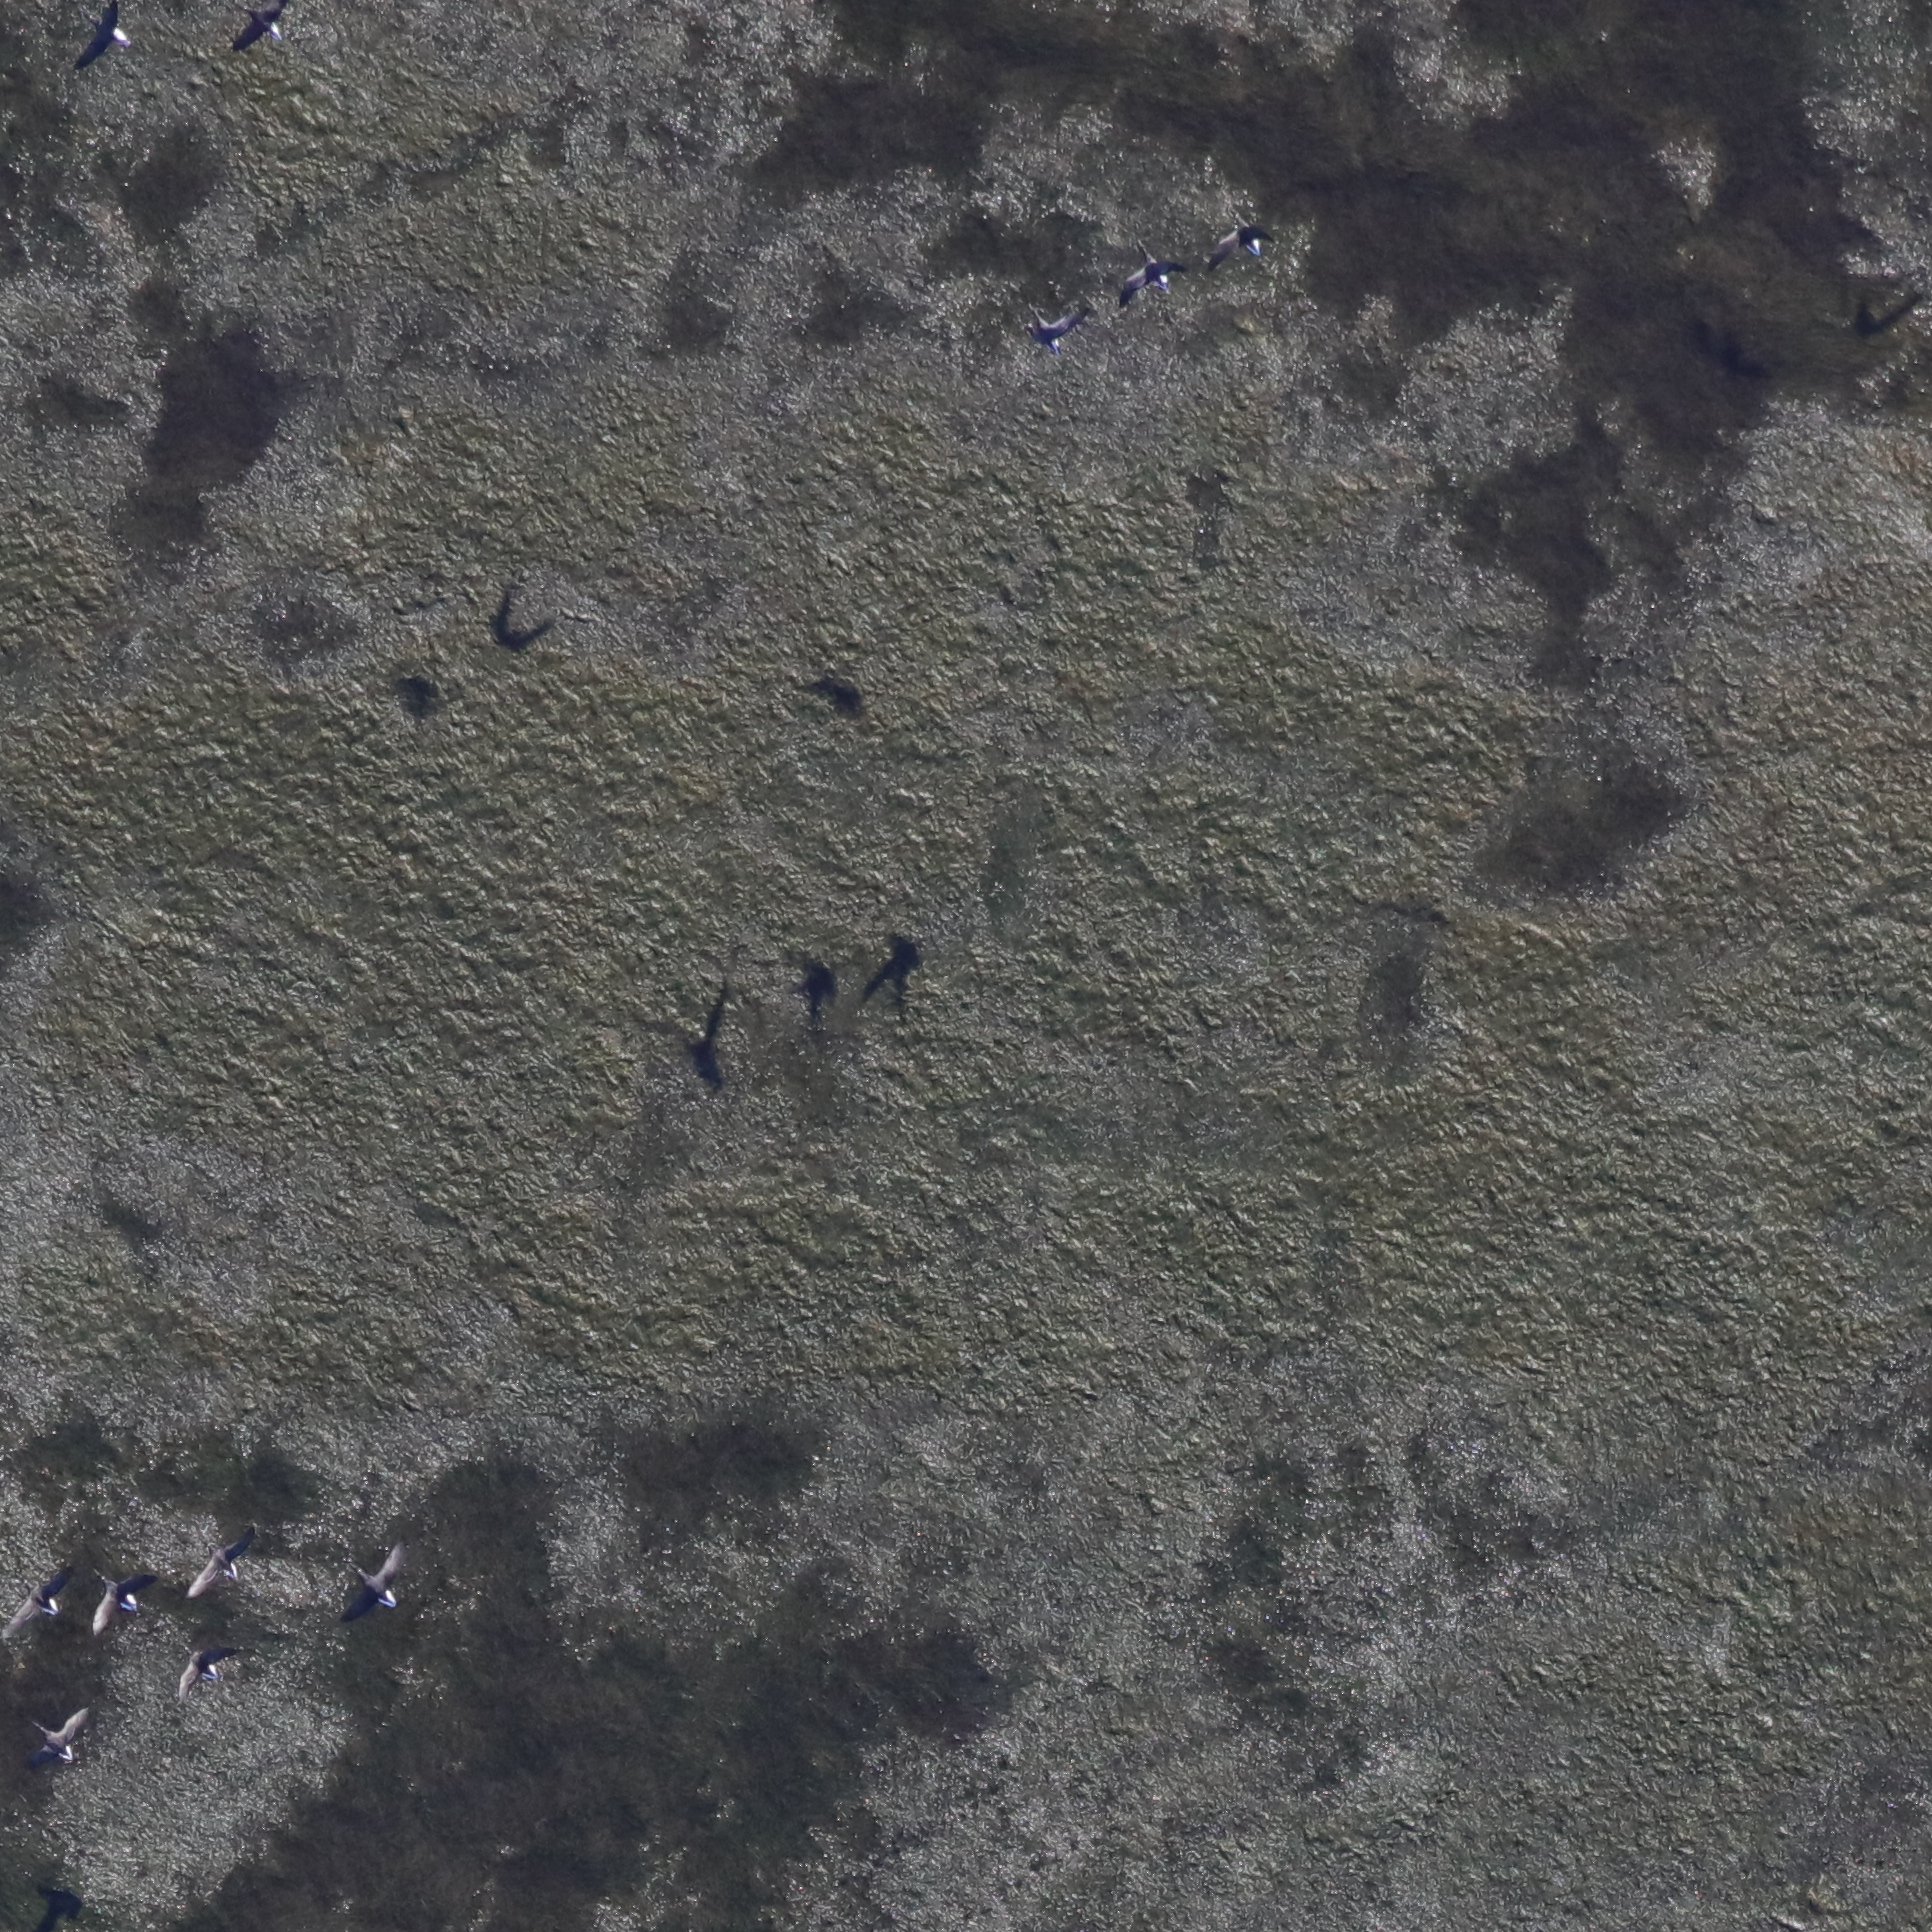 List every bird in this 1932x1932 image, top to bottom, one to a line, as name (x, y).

brant (265, 20)
brant (109, 28)
brant (1248, 228)
brant (1155, 276)
brant (1045, 329)
brant (222, 1562)
brant (373, 1589)
brant (36, 1591)
brant (121, 1591)
brant (204, 1664)
brant (62, 1747)